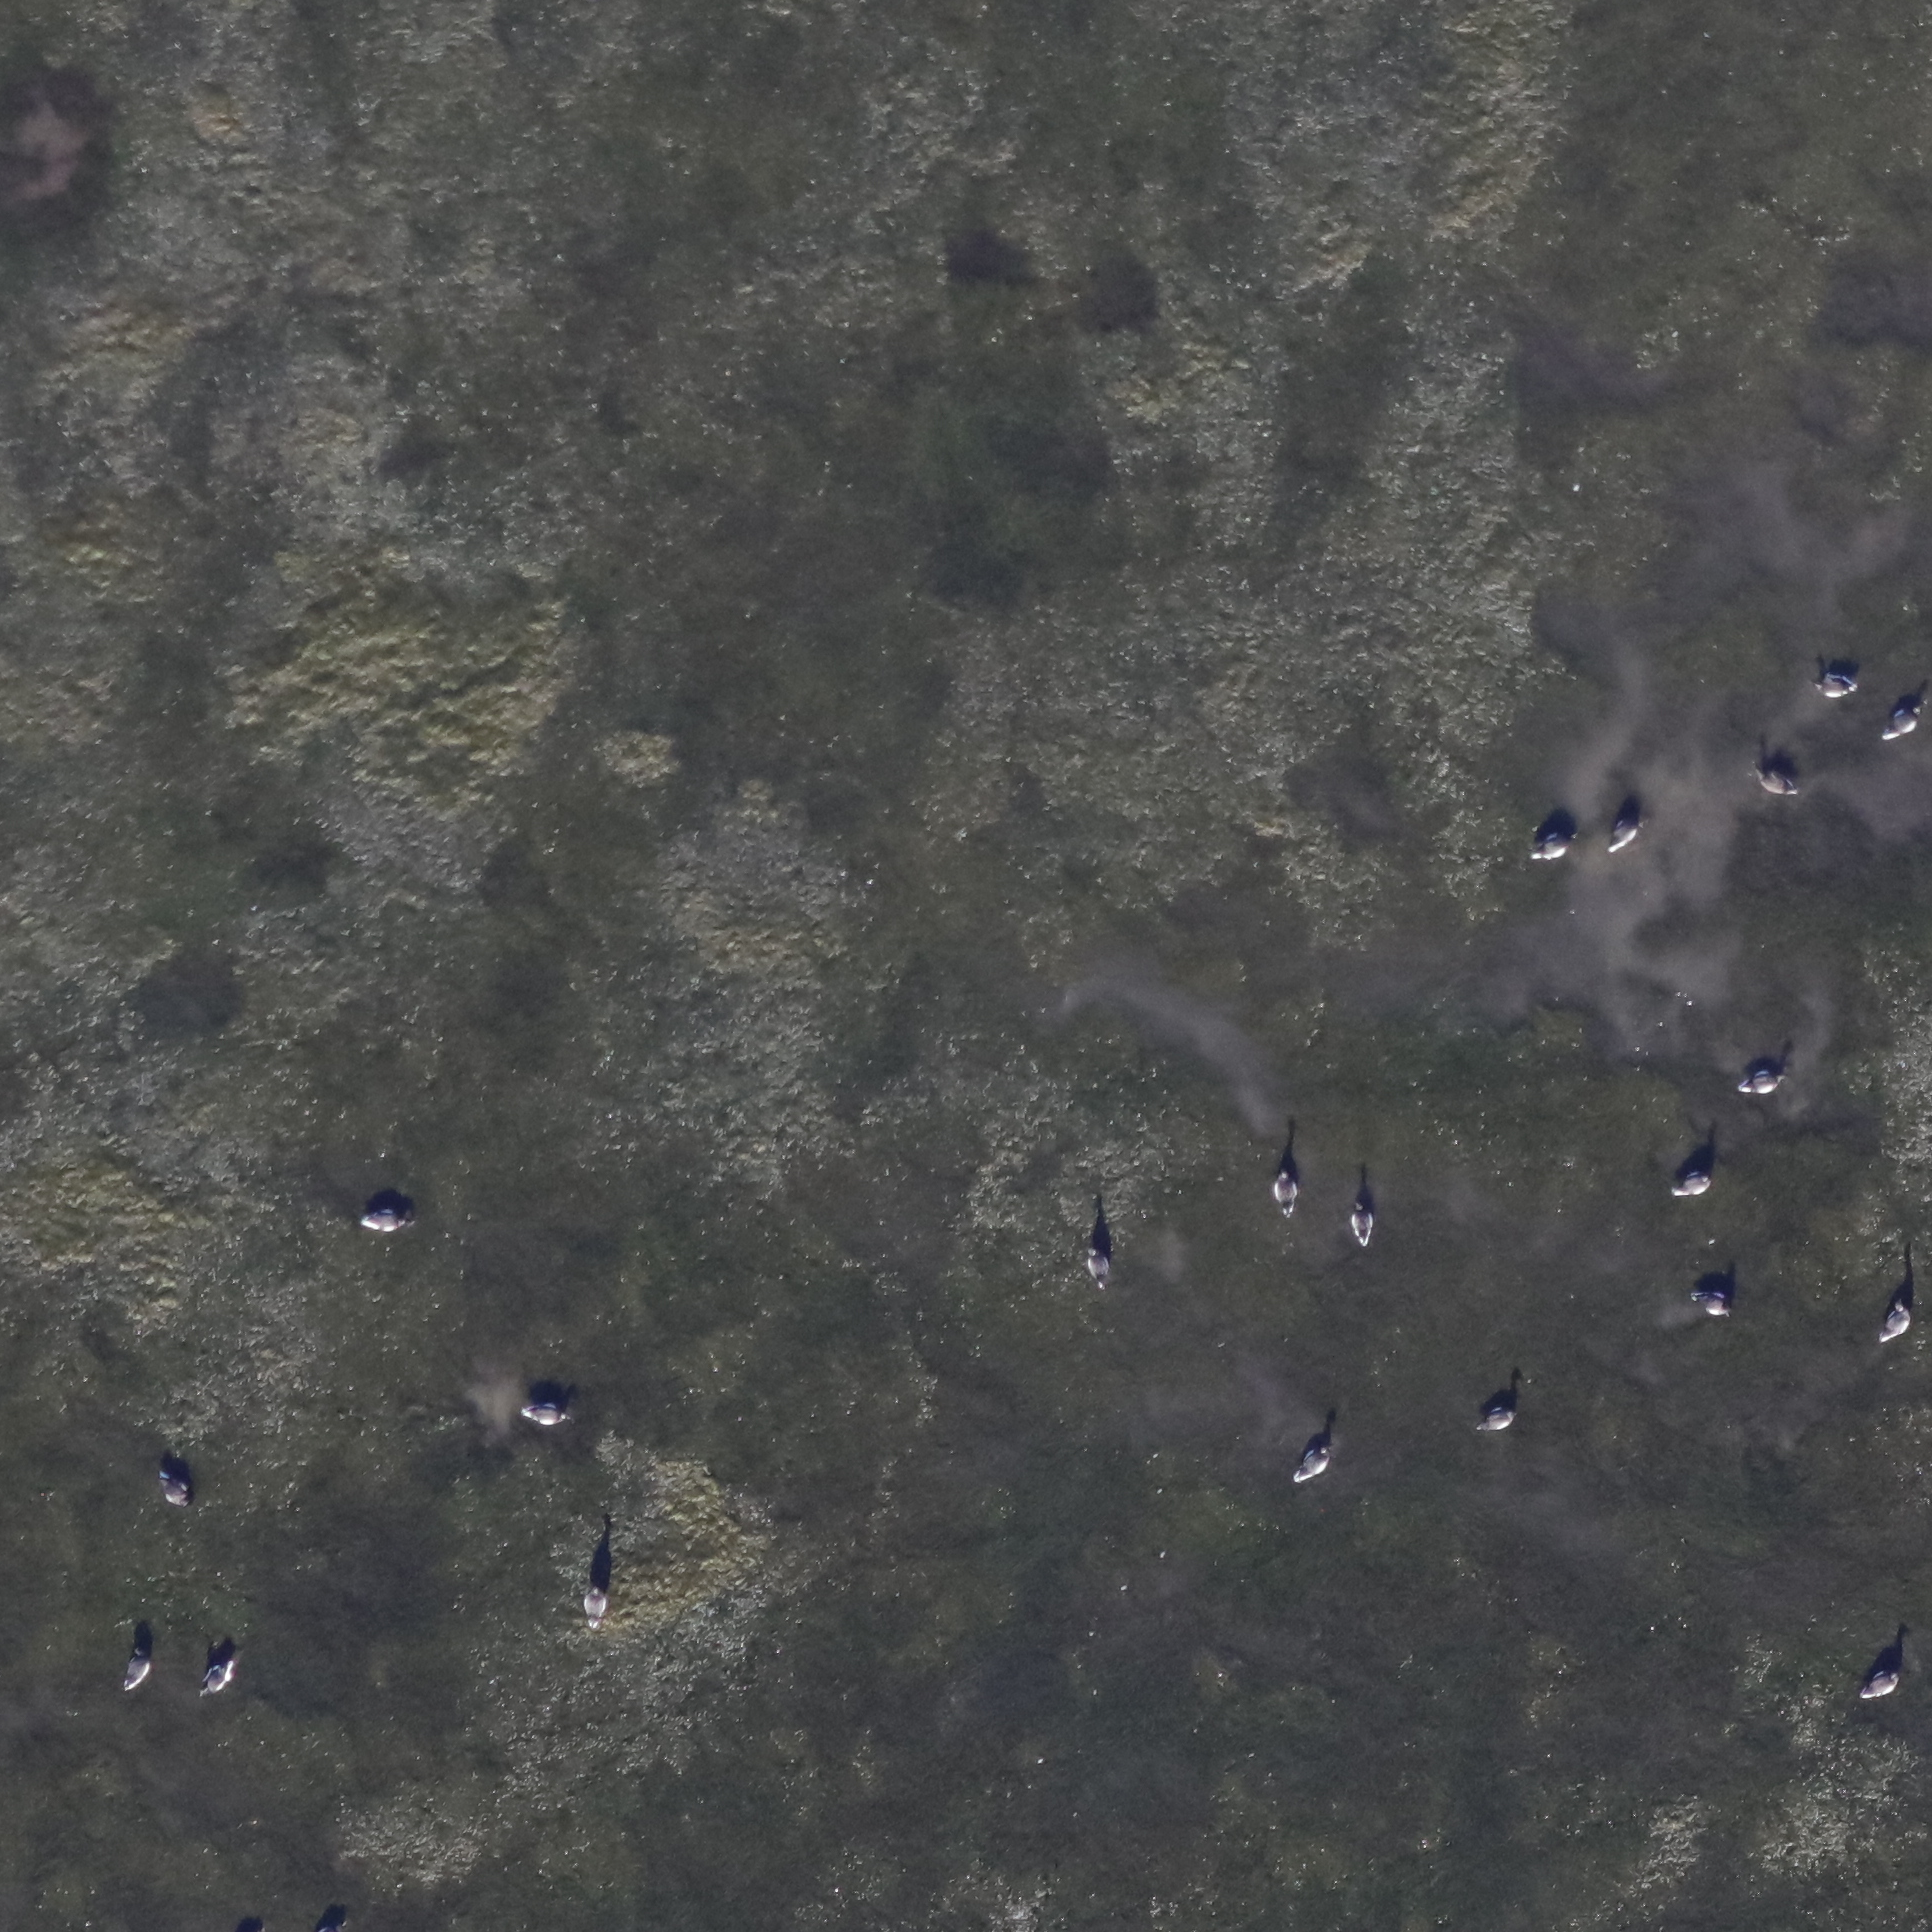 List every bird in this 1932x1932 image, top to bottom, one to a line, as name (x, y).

brant (1835, 684)
brant (1902, 721)
brant (1775, 780)
brant (1623, 833)
brant (1554, 846)
brant (1762, 1081)
brant (1692, 1183)
brant (1284, 1191)
brant (385, 1218)
brant (1360, 1220)
brant (1100, 1265)
brant (1713, 1302)
brant (1896, 1321)
brant (545, 1413)
brant (1497, 1417)
brant (1313, 1462)
brant (177, 1489)
brant (596, 1605)
brant (138, 1667)
brant (218, 1674)
brant (1880, 1684)